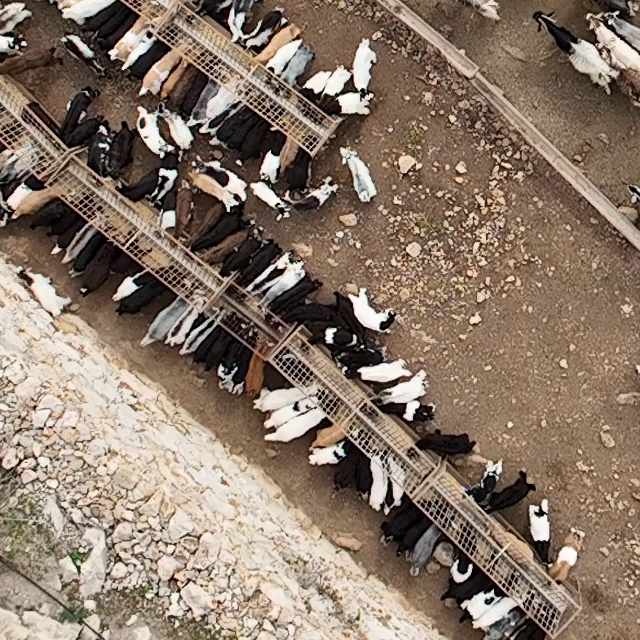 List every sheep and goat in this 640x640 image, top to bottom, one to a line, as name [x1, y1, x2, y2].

goat [0, 0, 5, 25]
goat [46, 0, 108, 5]
goat [54, 0, 100, 7]
goat [57, 0, 112, 11]
goat [64, 0, 128, 26]
goat [84, 0, 131, 32]
goat [97, 0, 134, 41]
goat [186, 0, 245, 24]
goat [186, 0, 237, 9]
goat [227, 0, 259, 45]
goat [418, 0, 499, 22]
goat [557, 0, 633, 18]
goat [0, 2, 32, 48]
goat [110, 4, 150, 66]
goat [241, 8, 285, 54]
goat [107, 10, 138, 48]
goat [533, 11, 616, 93]
goat [603, 12, 639, 51]
goat [586, 13, 639, 73]
goat [122, 15, 161, 71]
goat [247, 22, 301, 67]
goat [131, 23, 175, 82]
goat [63, 30, 107, 77]
goat [0, 34, 25, 56]
goat [0, 38, 58, 78]
goat [144, 38, 191, 96]
goat [264, 38, 302, 84]
goat [349, 40, 377, 98]
goat [595, 42, 639, 110]
goat [277, 43, 314, 97]
goat [169, 52, 203, 114]
goat [161, 53, 188, 100]
goat [179, 61, 212, 117]
goat [314, 66, 349, 120]
goat [303, 70, 330, 114]
goat [192, 72, 218, 122]
goat [207, 75, 240, 124]
goat [63, 85, 100, 145]
goat [201, 87, 252, 138]
goat [315, 92, 374, 124]
goat [23, 97, 60, 143]
goat [214, 97, 259, 144]
goat [134, 105, 168, 157]
goat [158, 105, 196, 149]
goat [230, 108, 266, 152]
goat [64, 113, 104, 151]
goat [153, 117, 180, 151]
goat [0, 118, 22, 162]
goat [244, 118, 267, 163]
goat [271, 118, 300, 177]
goat [88, 120, 113, 182]
goat [261, 122, 285, 185]
goat [111, 123, 134, 179]
goat [291, 135, 315, 190]
goat [337, 145, 378, 204]
goat [0, 148, 13, 181]
goat [147, 150, 181, 205]
goat [195, 151, 246, 201]
goat [9, 161, 50, 212]
goat [115, 169, 159, 204]
goat [0, 170, 8, 225]
goat [187, 172, 234, 212]
goat [281, 175, 338, 210]
goat [154, 181, 180, 233]
goat [248, 181, 289, 221]
goat [11, 183, 69, 220]
goat [626, 185, 639, 253]
goat [170, 187, 192, 247]
goat [192, 192, 214, 236]
goat [47, 193, 91, 236]
goat [31, 194, 70, 229]
goat [184, 202, 221, 250]
goat [190, 204, 246, 255]
goat [49, 205, 101, 253]
goat [61, 213, 104, 264]
goat [197, 221, 253, 265]
goat [71, 224, 112, 277]
goat [216, 227, 264, 283]
goat [81, 235, 111, 295]
goat [109, 239, 145, 273]
goat [232, 239, 282, 287]
goat [236, 249, 296, 303]
goat [255, 258, 304, 313]
goat [111, 265, 165, 299]
goat [15, 270, 74, 316]
goat [265, 272, 323, 324]
goat [116, 273, 174, 313]
goat [140, 281, 197, 347]
goat [346, 284, 396, 333]
goat [333, 290, 367, 343]
goat [170, 295, 204, 348]
goat [267, 303, 330, 330]
goat [177, 305, 224, 353]
goat [192, 310, 237, 364]
goat [203, 318, 243, 370]
goat [215, 320, 253, 381]
goat [298, 325, 358, 349]
goat [218, 329, 258, 393]
goat [244, 339, 273, 395]
goat [342, 344, 389, 377]
goat [258, 350, 291, 398]
goat [358, 358, 412, 383]
goat [633, 363, 639, 425]
goat [357, 371, 430, 410]
goat [258, 382, 318, 412]
goat [265, 394, 318, 430]
goat [360, 402, 435, 419]
goat [267, 404, 331, 442]
goat [309, 415, 352, 451]
goat [307, 428, 362, 468]
goat [335, 431, 369, 492]
goat [397, 431, 473, 456]
goat [369, 451, 388, 508]
goat [390, 454, 407, 504]
goat [459, 458, 504, 504]
goat [479, 468, 538, 514]
goat [531, 497, 549, 567]
goat [380, 498, 431, 545]
goat [396, 498, 443, 554]
goat [411, 509, 451, 574]
goat [544, 528, 586, 587]
goat [443, 529, 474, 600]
goat [459, 570, 519, 622]
goat [472, 590, 534, 629]